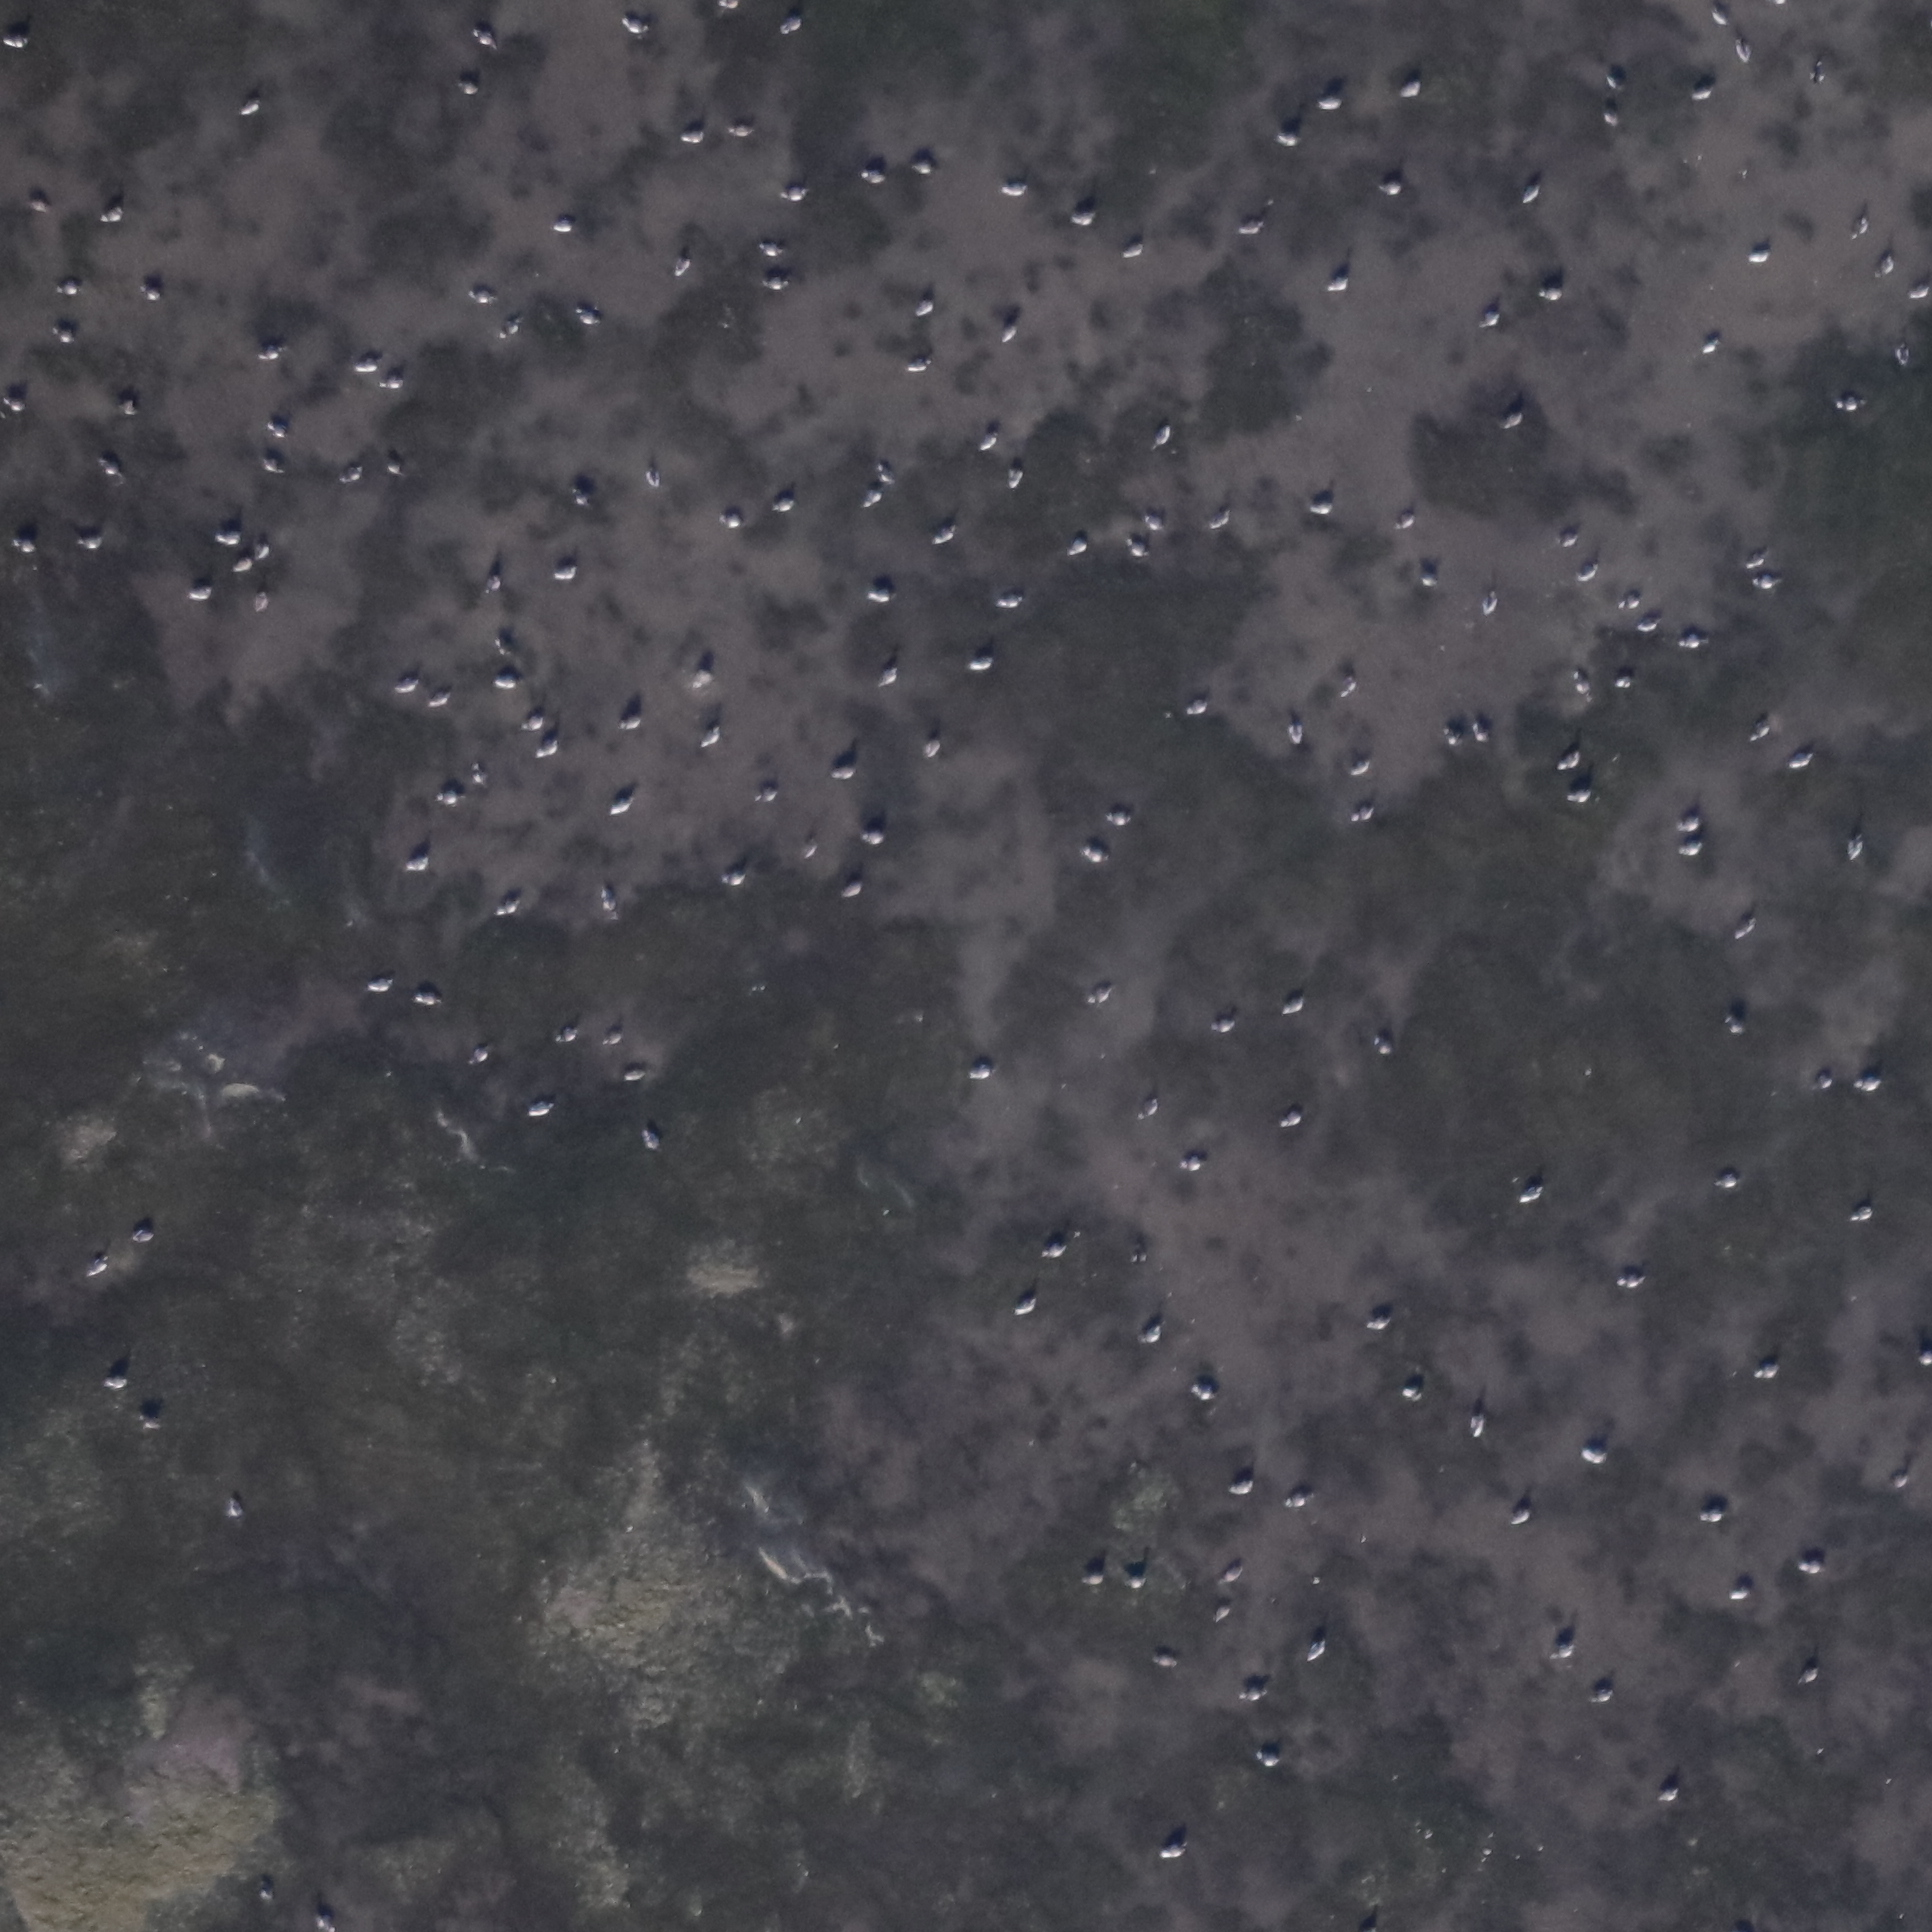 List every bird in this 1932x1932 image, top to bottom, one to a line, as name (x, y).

brant (730, 3)
brant (1719, 17)
brant (633, 24)
brant (791, 24)
brant (485, 37)
brant (15, 39)
brant (1746, 52)
brant (1816, 72)
brant (1615, 83)
brant (466, 89)
brant (1414, 92)
brant (1704, 93)
brant (1331, 101)
brant (249, 106)
brant (1611, 115)
brant (741, 133)
brant (692, 138)
brant (1289, 139)
brant (923, 167)
brant (874, 176)
brant (1391, 187)
brant (1014, 188)
brant (1528, 193)
brant (795, 194)
brant (41, 207)
brant (111, 215)
brant (1085, 219)
brant (1857, 222)
brant (563, 225)
brant (1252, 227)
brant (772, 250)
brant (1134, 251)
brant (1761, 257)
brant (683, 264)
brant (1886, 264)
brant (775, 286)
brant (1341, 286)
brant (70, 287)
brant (1919, 290)
brant (153, 293)
brant (1549, 293)
brant (484, 295)
brant (925, 309)
brant (586, 316)
brant (1491, 317)
brant (508, 327)
brant (1008, 334)
brant (66, 335)
brant (1709, 347)
brant (271, 351)
brant (1905, 356)
brant (367, 365)
brant (918, 365)
brant (395, 382)
brant (14, 403)
brant (1848, 403)
brant (128, 408)
brant (1515, 420)
brant (279, 431)
brant (1164, 437)
brant (988, 444)
brant (272, 465)
brant (111, 467)
brant (394, 469)
brant (351, 475)
brant (886, 475)
brant (1015, 476)
brant (652, 478)
brant (582, 498)
brant (873, 500)
brant (784, 505)
brant (1321, 507)
brant (1220, 518)
brant (733, 519)
brant (1406, 519)
brant (1153, 523)
brant (945, 533)
brant (1569, 533)
brant (228, 538)
brant (90, 542)
brant (24, 546)
brant (262, 547)
brant (1076, 548)
brant (1138, 549)
brant (1757, 560)
brant (243, 566)
brant (564, 573)
brant (1588, 575)
brant (1428, 577)
brant (494, 582)
brant (1766, 585)
brant (201, 594)
brant (881, 595)
brant (1007, 598)
brant (261, 600)
brant (1492, 601)
brant (1632, 602)
brant (1647, 624)
brant (1693, 640)
brant (502, 642)
brant (982, 663)
brant (886, 673)
brant (703, 676)
brant (506, 681)
brant (1623, 681)
brant (1581, 683)
brant (1350, 685)
brant (412, 686)
brant (437, 701)
brant (1199, 707)
brant (533, 722)
brant (629, 723)
brant (1294, 724)
brant (1761, 730)
brant (1480, 731)
brant (712, 738)
brant (1451, 740)
brant (550, 747)
brant (931, 751)
brant (1801, 759)
brant (1567, 761)
brant (1354, 767)
brant (841, 770)
brant (478, 776)
brant (767, 794)
brant (1579, 794)
brant (448, 797)
brant (617, 808)
brant (1363, 814)
brant (1119, 818)
brant (1691, 823)
brant (875, 837)
brant (1852, 844)
brant (1693, 846)
brant (813, 848)
brant (1093, 856)
brant (416, 863)
brant (735, 879)
brant (854, 890)
brant (609, 902)
brant (508, 906)
brant (1746, 926)
brant (380, 982)
brant (1100, 994)
brant (425, 998)
brant (1293, 1005)
brant (1224, 1024)
brant (1736, 1024)
brant (568, 1034)
brant (612, 1038)
brant (1384, 1046)
brant (479, 1055)
brant (981, 1070)
brant (633, 1074)
brant (1824, 1081)
brant (1867, 1083)
brant (1150, 1106)
brant (539, 1108)
brant (1289, 1116)
brant (648, 1139)
brant (1192, 1163)
brant (1727, 1182)
brant (1535, 1191)
brant (1862, 1214)
brant (143, 1236)
brant (1055, 1252)
brant (1139, 1257)
brant (99, 1264)
brant (1632, 1280)
brant (1025, 1304)
brant (1378, 1321)
brant (1150, 1338)
brant (1927, 1358)
brant (1766, 1371)
brant (116, 1383)
brant (1204, 1393)
brant (1416, 1394)
brant (151, 1421)
brant (1478, 1429)
brant (1598, 1455)
brant (1900, 1480)
brant (1244, 1487)
brant (1297, 1500)
brant (233, 1504)
brant (1713, 1514)
brant (1522, 1515)
brant (1808, 1565)
brant (1233, 1573)
brant (1093, 1577)
brant (1137, 1581)
brant (1739, 1593)
brant (1220, 1612)
brant (1313, 1651)
brant (1566, 1653)
brant (1167, 1661)
brant (1807, 1674)
brant (1255, 1694)
brant (1602, 1695)
brant (1269, 1760)
brant (1666, 1791)
brant (1173, 1849)
brant (266, 1889)
brant (327, 1922)
brant (1367, 1930)